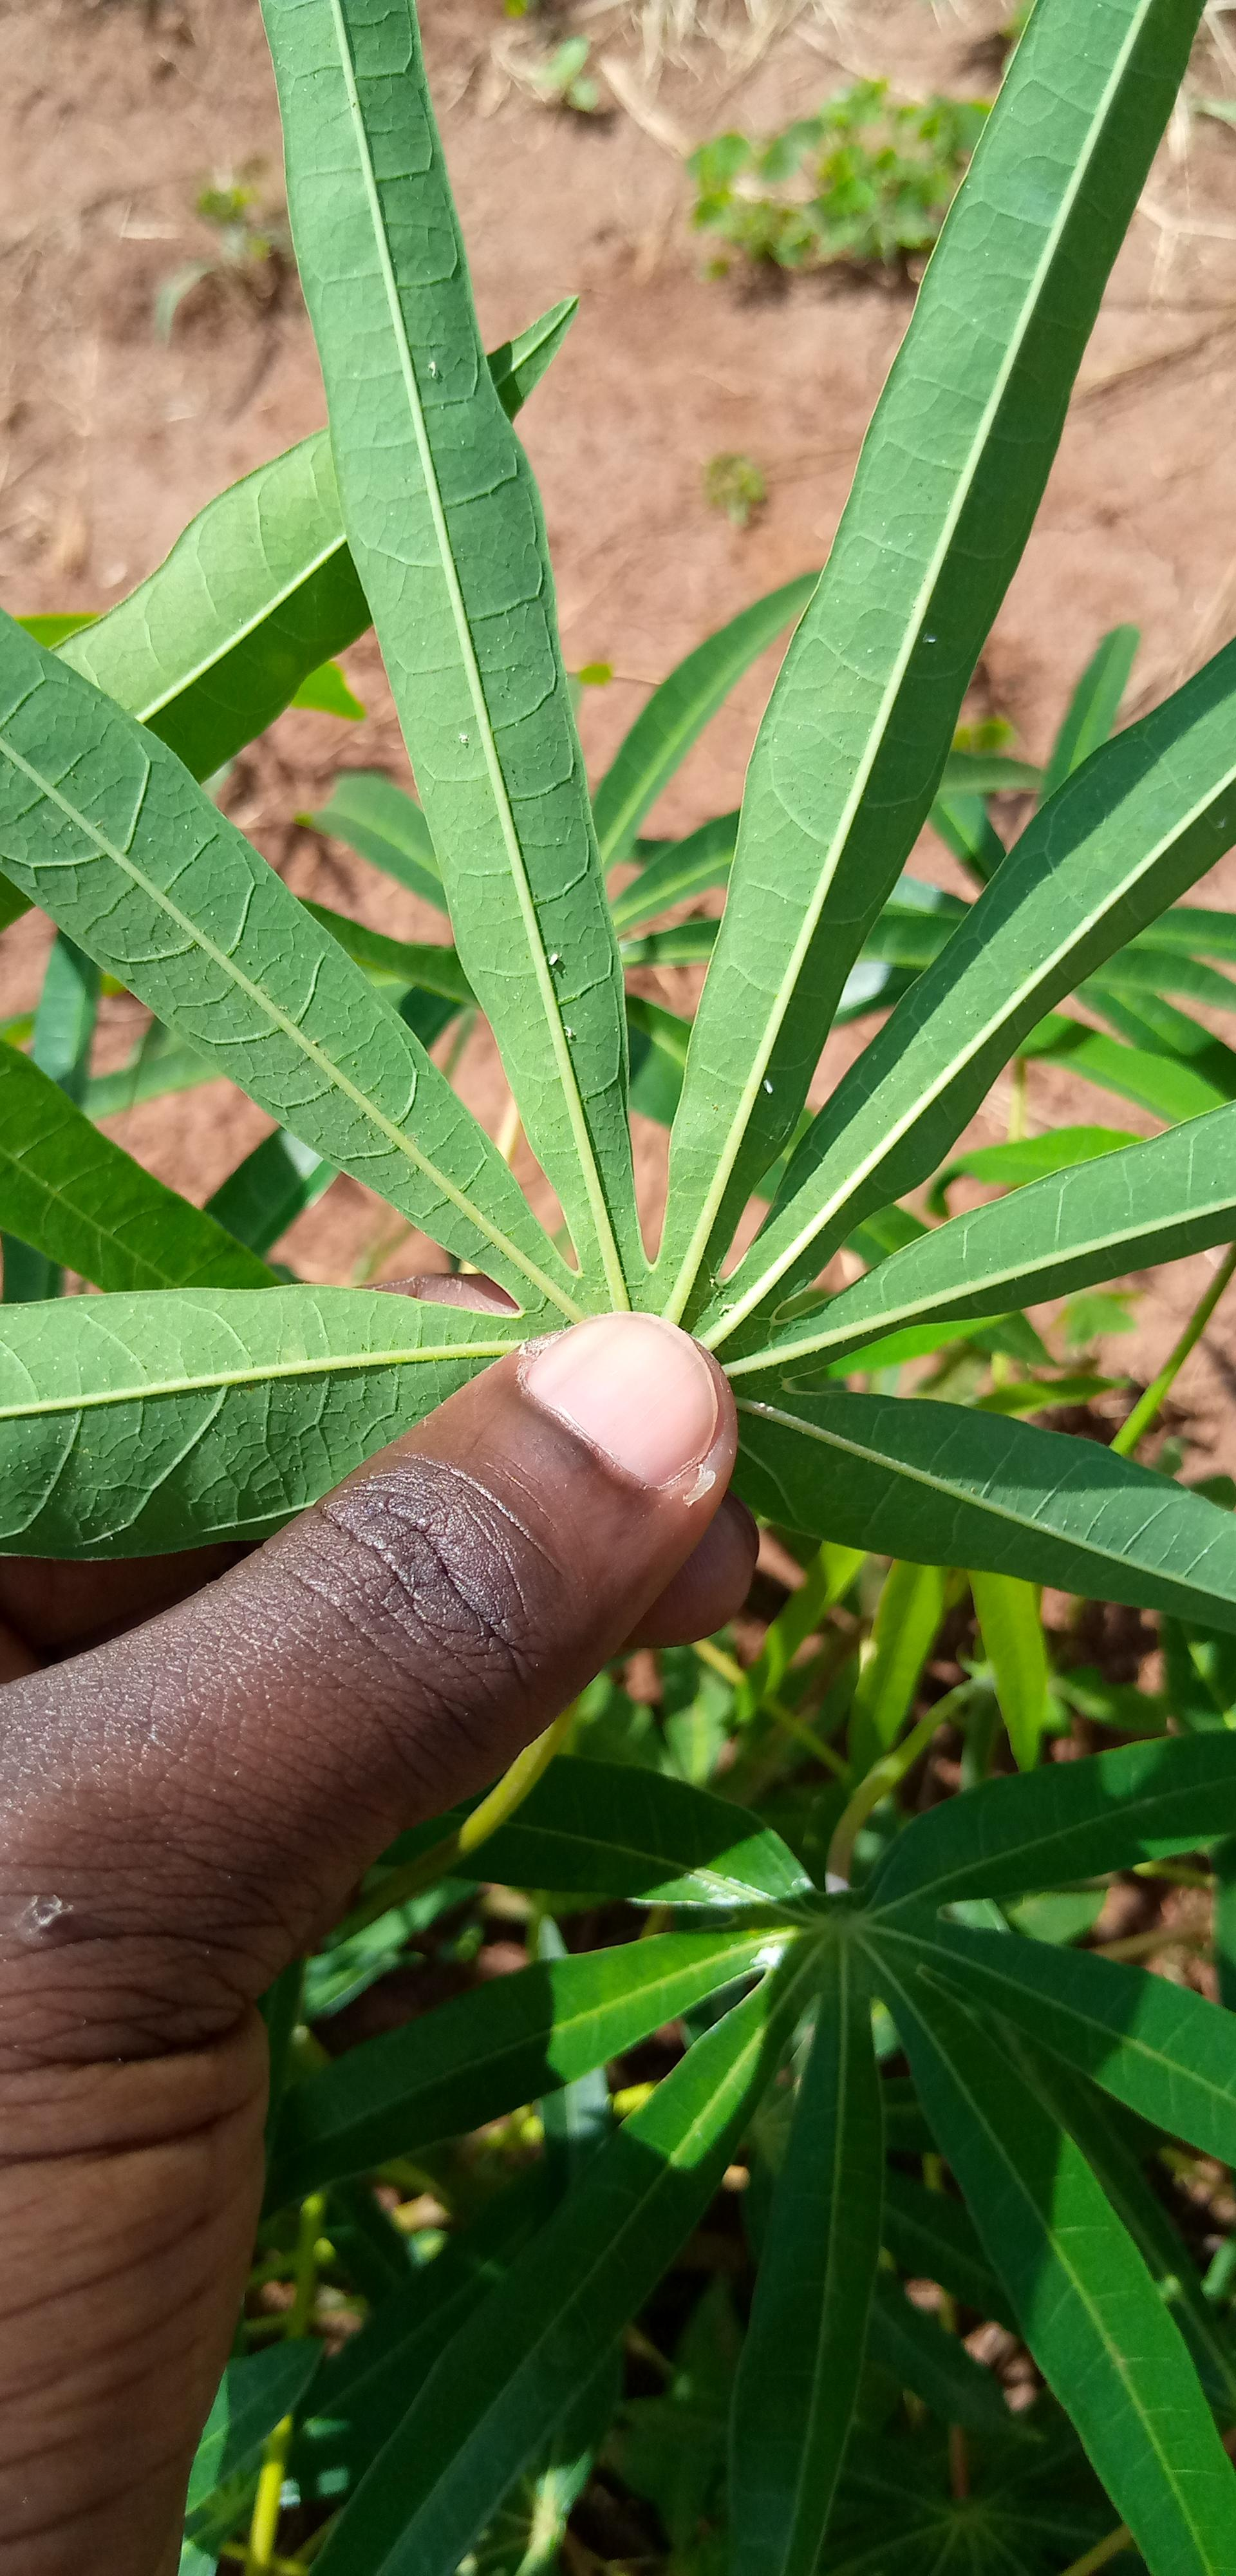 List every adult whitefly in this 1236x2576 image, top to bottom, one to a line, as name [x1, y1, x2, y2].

whitefly [423, 356, 445, 385]
whitefly [921, 634, 941, 649]
whitefly [453, 730, 472, 750]
whitefly [542, 949, 562, 971]
whitefly [559, 1023, 581, 1043]
whitefly [762, 1075, 775, 1097]